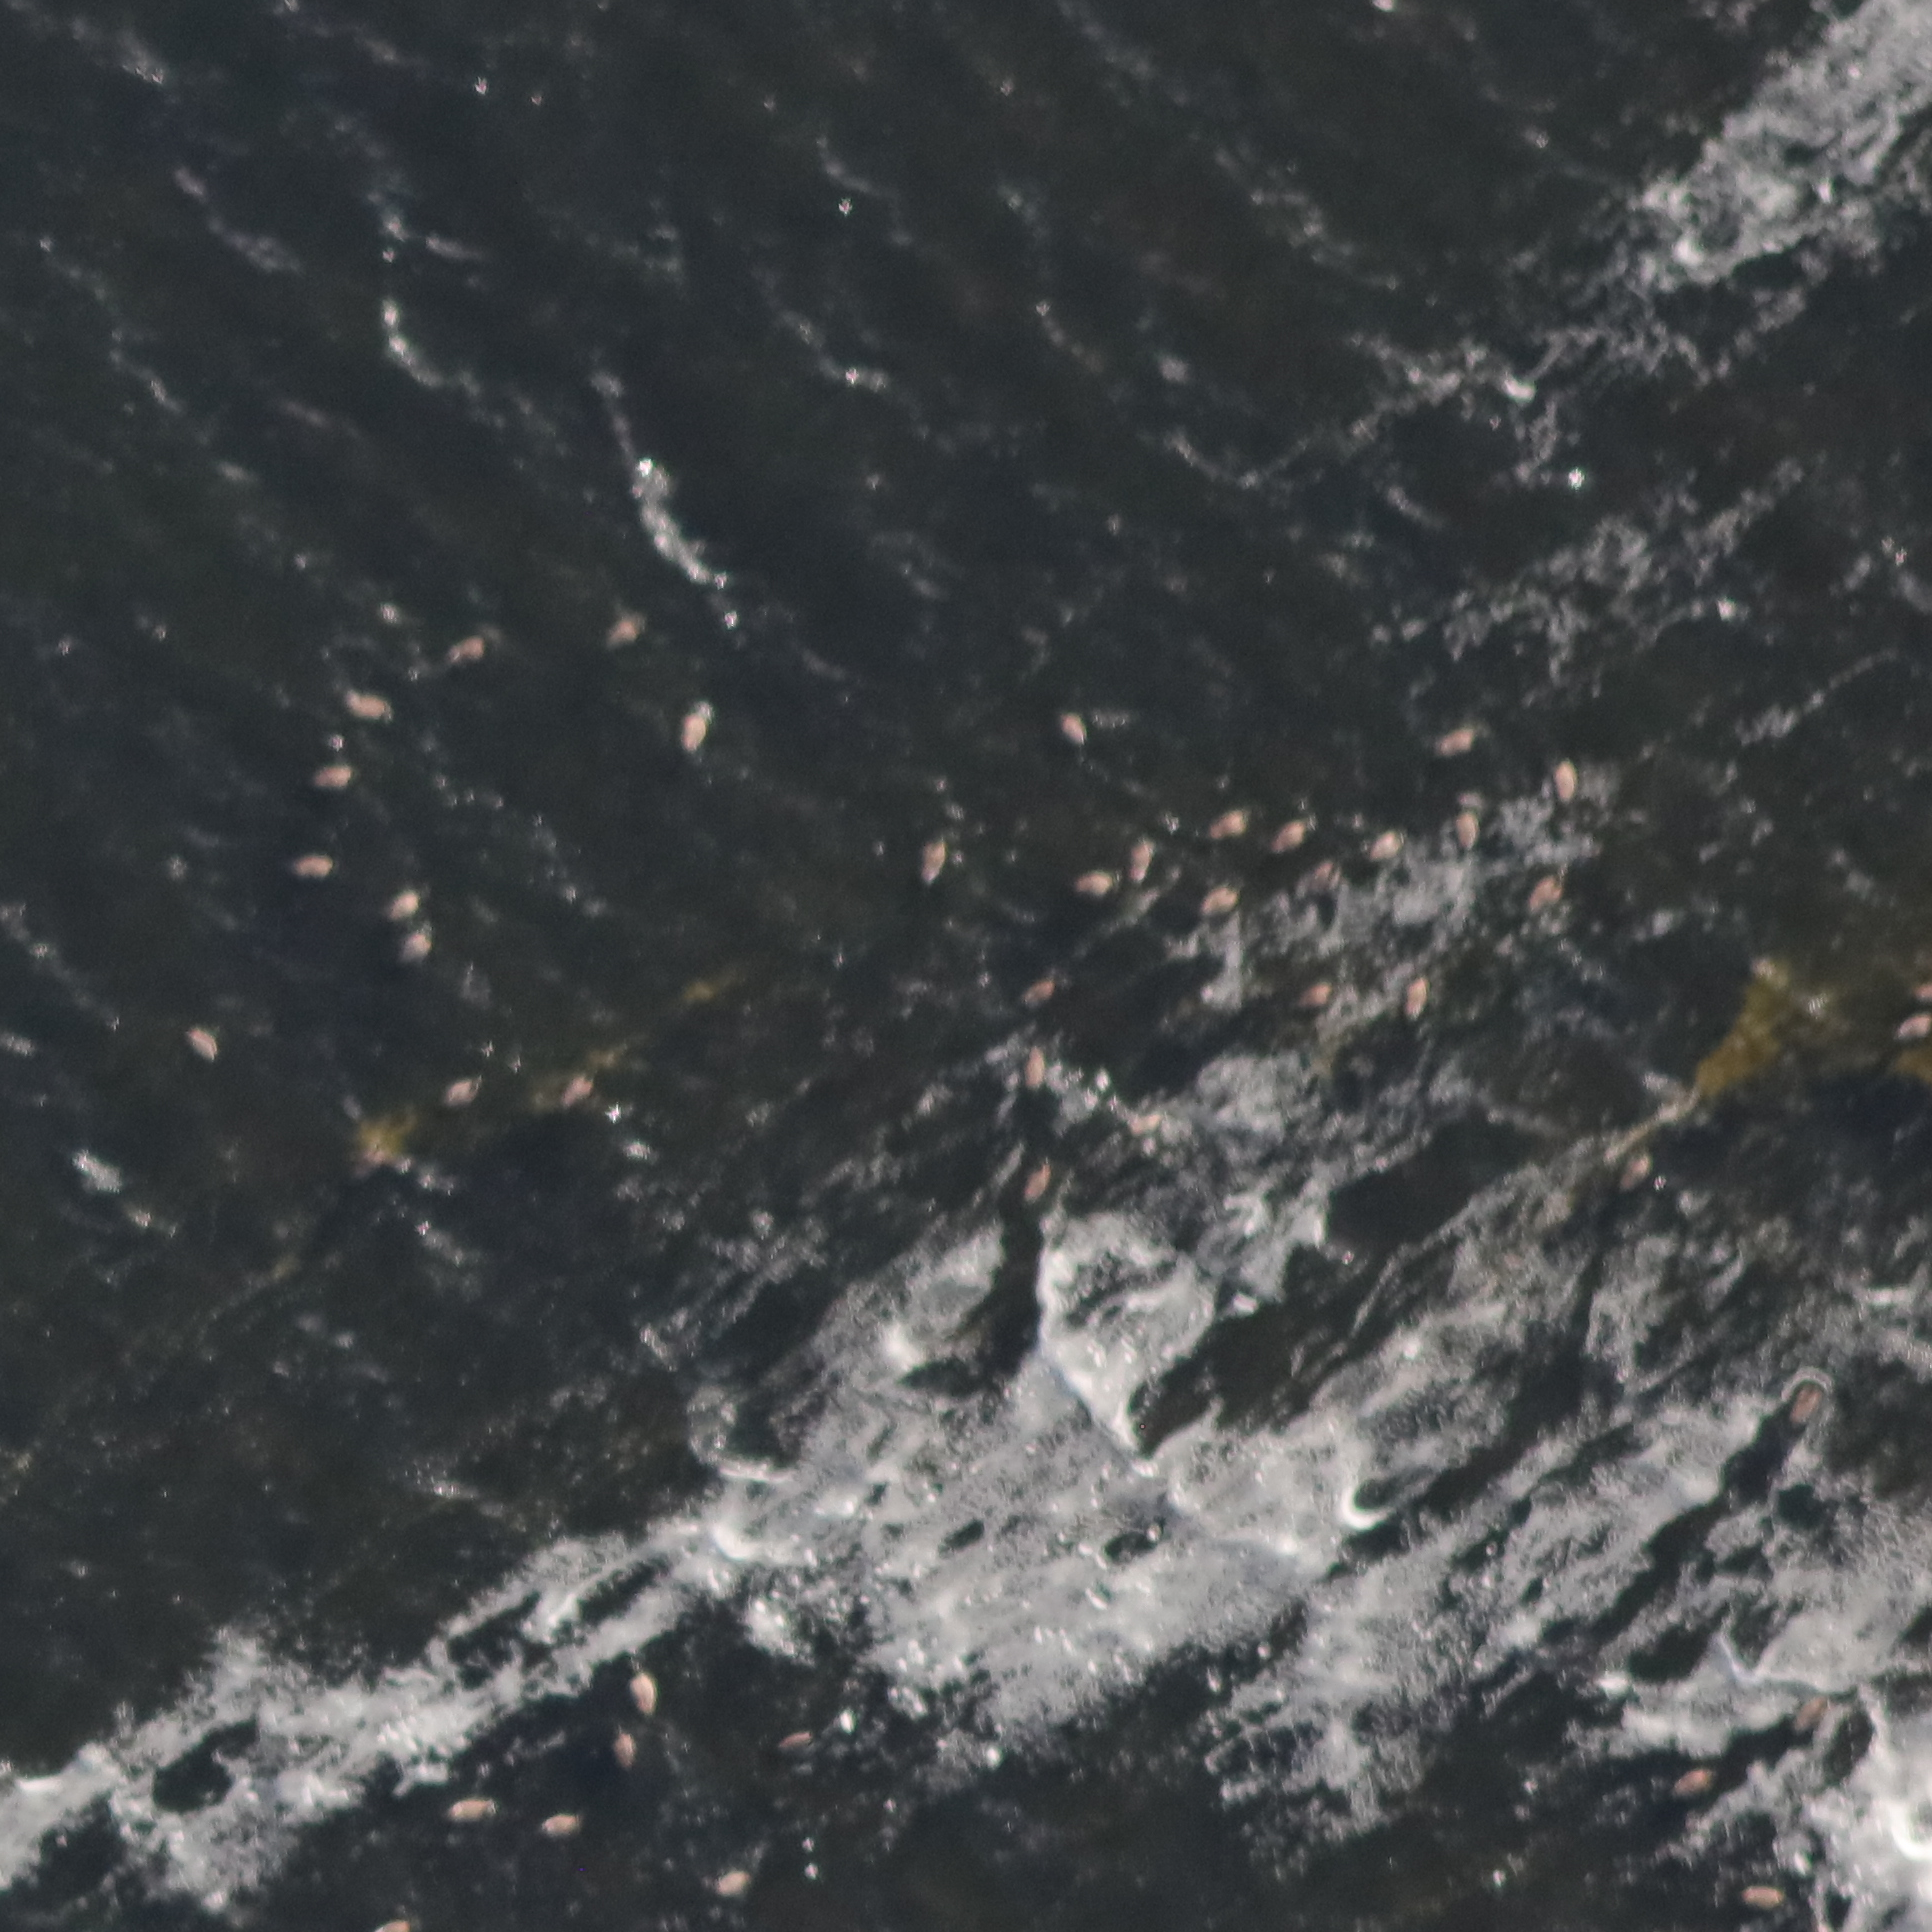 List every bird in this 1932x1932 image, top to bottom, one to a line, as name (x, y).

Canada goose (623, 634)
Canada goose (473, 652)
Canada goose (366, 704)
Canada goose (1076, 728)
Canada goose (698, 729)
Canada goose (1454, 748)
Canada goose (334, 777)
Canada goose (1567, 782)
Canada goose (1230, 825)
Canada goose (1464, 833)
Canada goose (1290, 835)
Canada goose (1390, 845)
Canada goose (937, 858)
Canada goose (1141, 862)
Canada goose (309, 865)
Canada goose (1326, 877)
Canada goose (1095, 882)
Canada goose (1546, 896)
Canada goose (1224, 900)
Canada goose (404, 909)
Canada goose (417, 948)
Canada goose (1037, 990)
Canada goose (1315, 994)
Canada goose (1416, 1000)
Canada goose (1916, 1028)
Canada goose (197, 1041)
Canada goose (1034, 1075)
Canada goose (463, 1092)
Canada goose (575, 1092)
Canada goose (1148, 1128)
Canada goose (1636, 1171)
Canada goose (1039, 1186)
Canada goose (1803, 1405)
Canada goose (642, 1693)
Canada goose (1806, 1714)
Canada goose (795, 1741)
Canada goose (621, 1750)
Canada goose (1693, 1781)
Canada goose (469, 1813)
Canada goose (559, 1827)
Canada goose (731, 1882)
Canada goose (1763, 1899)